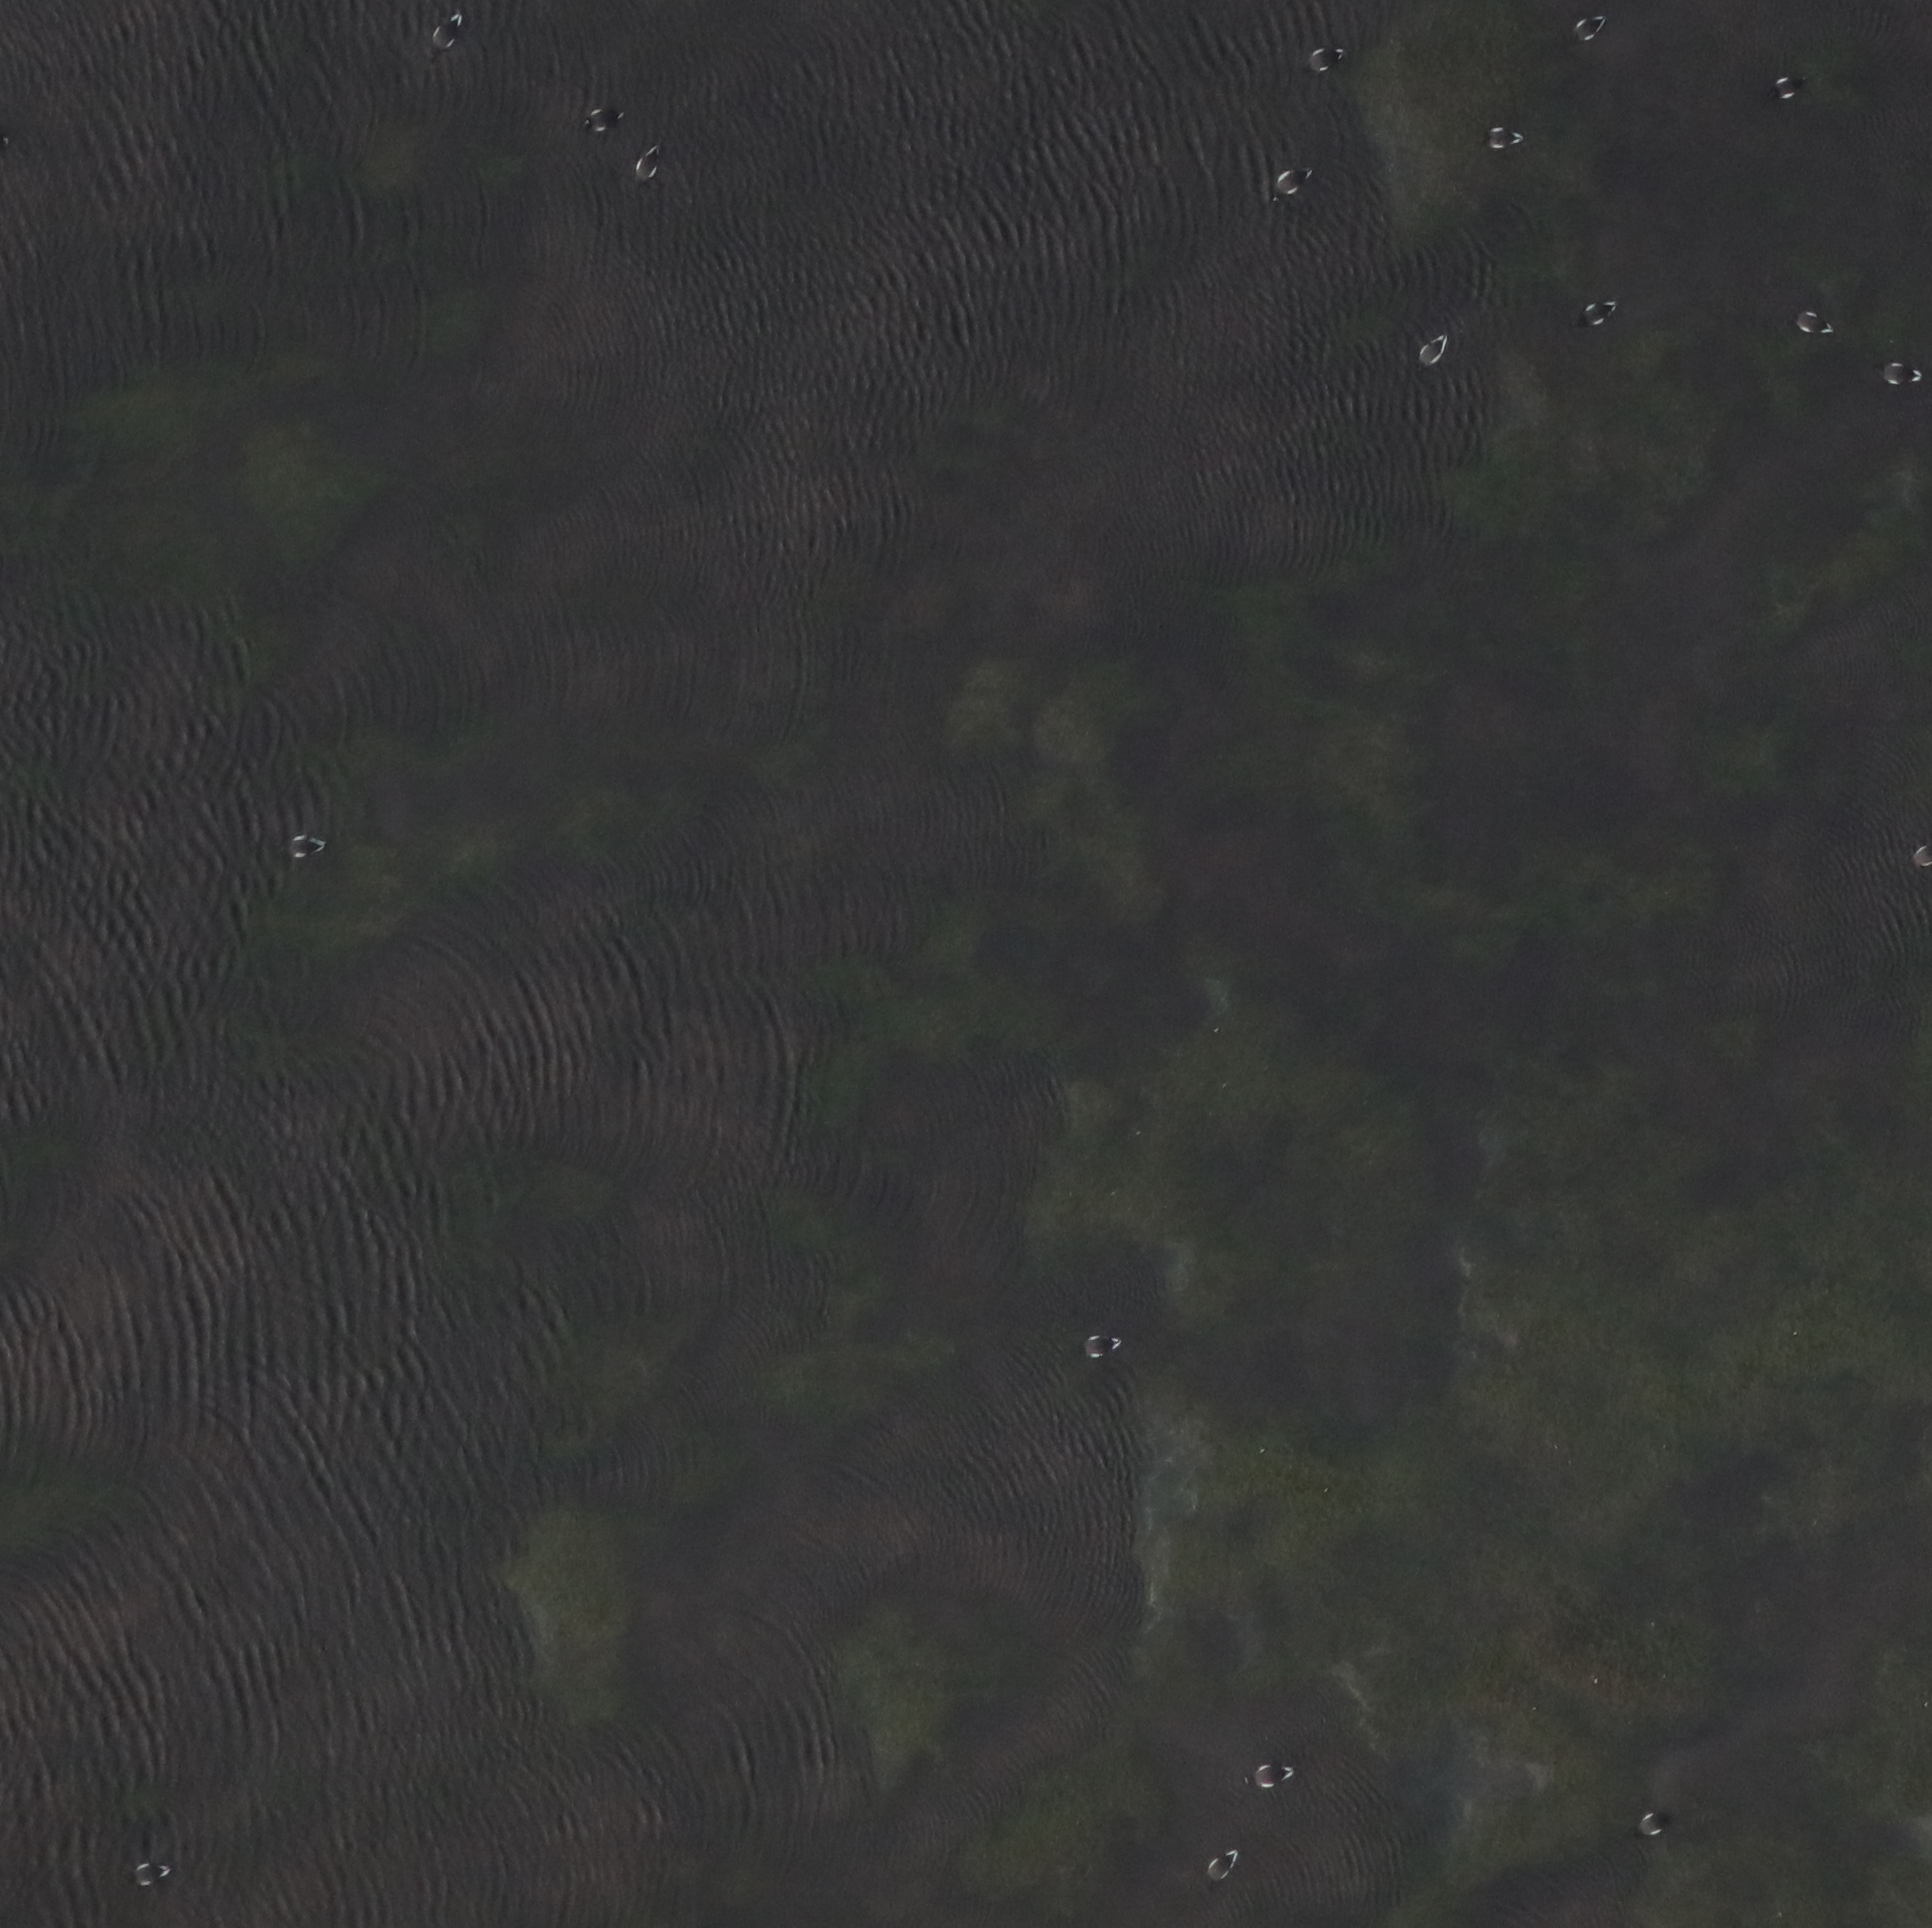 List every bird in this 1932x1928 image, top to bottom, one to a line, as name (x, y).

brant (1588, 29)
brant (444, 32)
brant (1324, 58)
brant (1785, 86)
brant (604, 119)
brant (1499, 138)
brant (647, 166)
brant (1286, 183)
brant (1597, 314)
brant (1811, 320)
brant (1430, 353)
brant (1899, 375)
brant (303, 846)
brant (1926, 856)
brant (1100, 1346)
brant (1269, 1775)
brant (1649, 1824)
brant (1221, 1866)
brant (149, 1873)